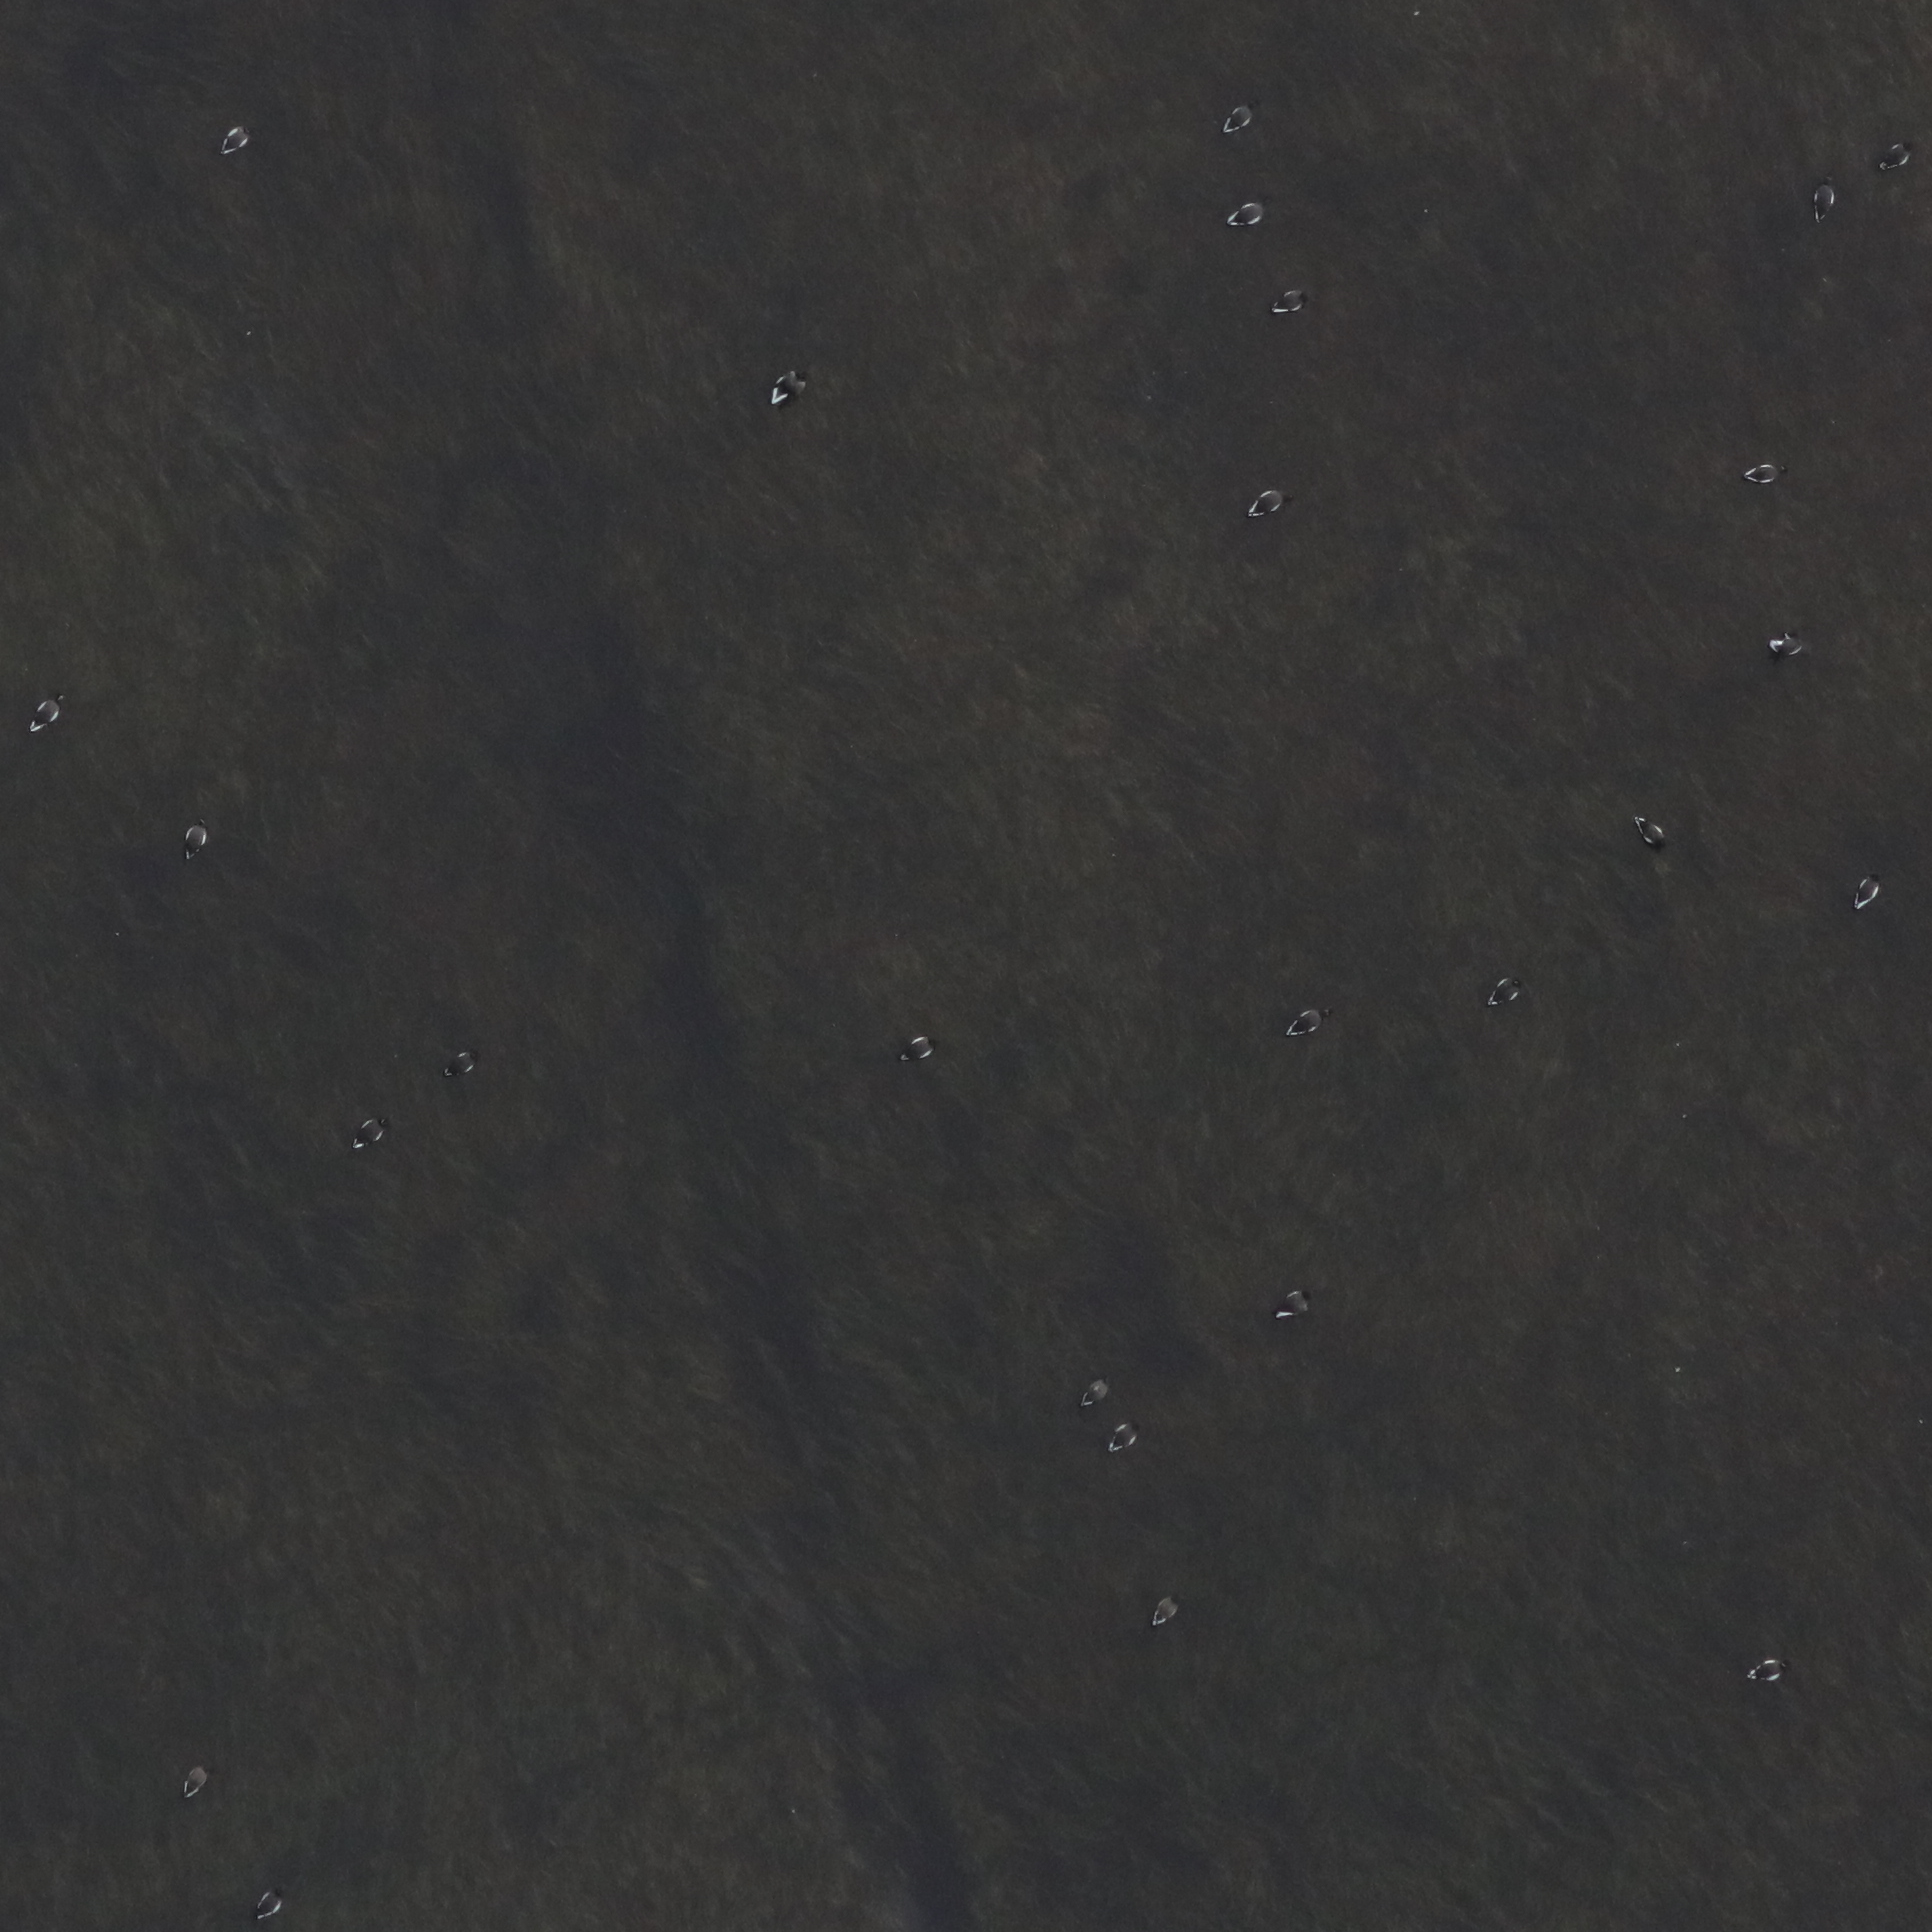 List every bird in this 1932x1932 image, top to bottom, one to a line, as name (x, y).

brant (1240, 119)
brant (233, 136)
brant (1896, 157)
brant (1823, 197)
brant (1250, 214)
brant (1290, 301)
brant (790, 387)
brant (1766, 473)
brant (1269, 504)
brant (1787, 646)
brant (46, 715)
brant (1650, 833)
brant (198, 837)
brant (1867, 891)
brant (1505, 992)
brant (1309, 1022)
brant (920, 1050)
brant (464, 1063)
brant (366, 1136)
brant (1294, 1305)
brant (1093, 1392)
brant (1124, 1437)
brant (1169, 1608)
brant (1768, 1670)
brant (199, 1779)
brant (270, 1903)